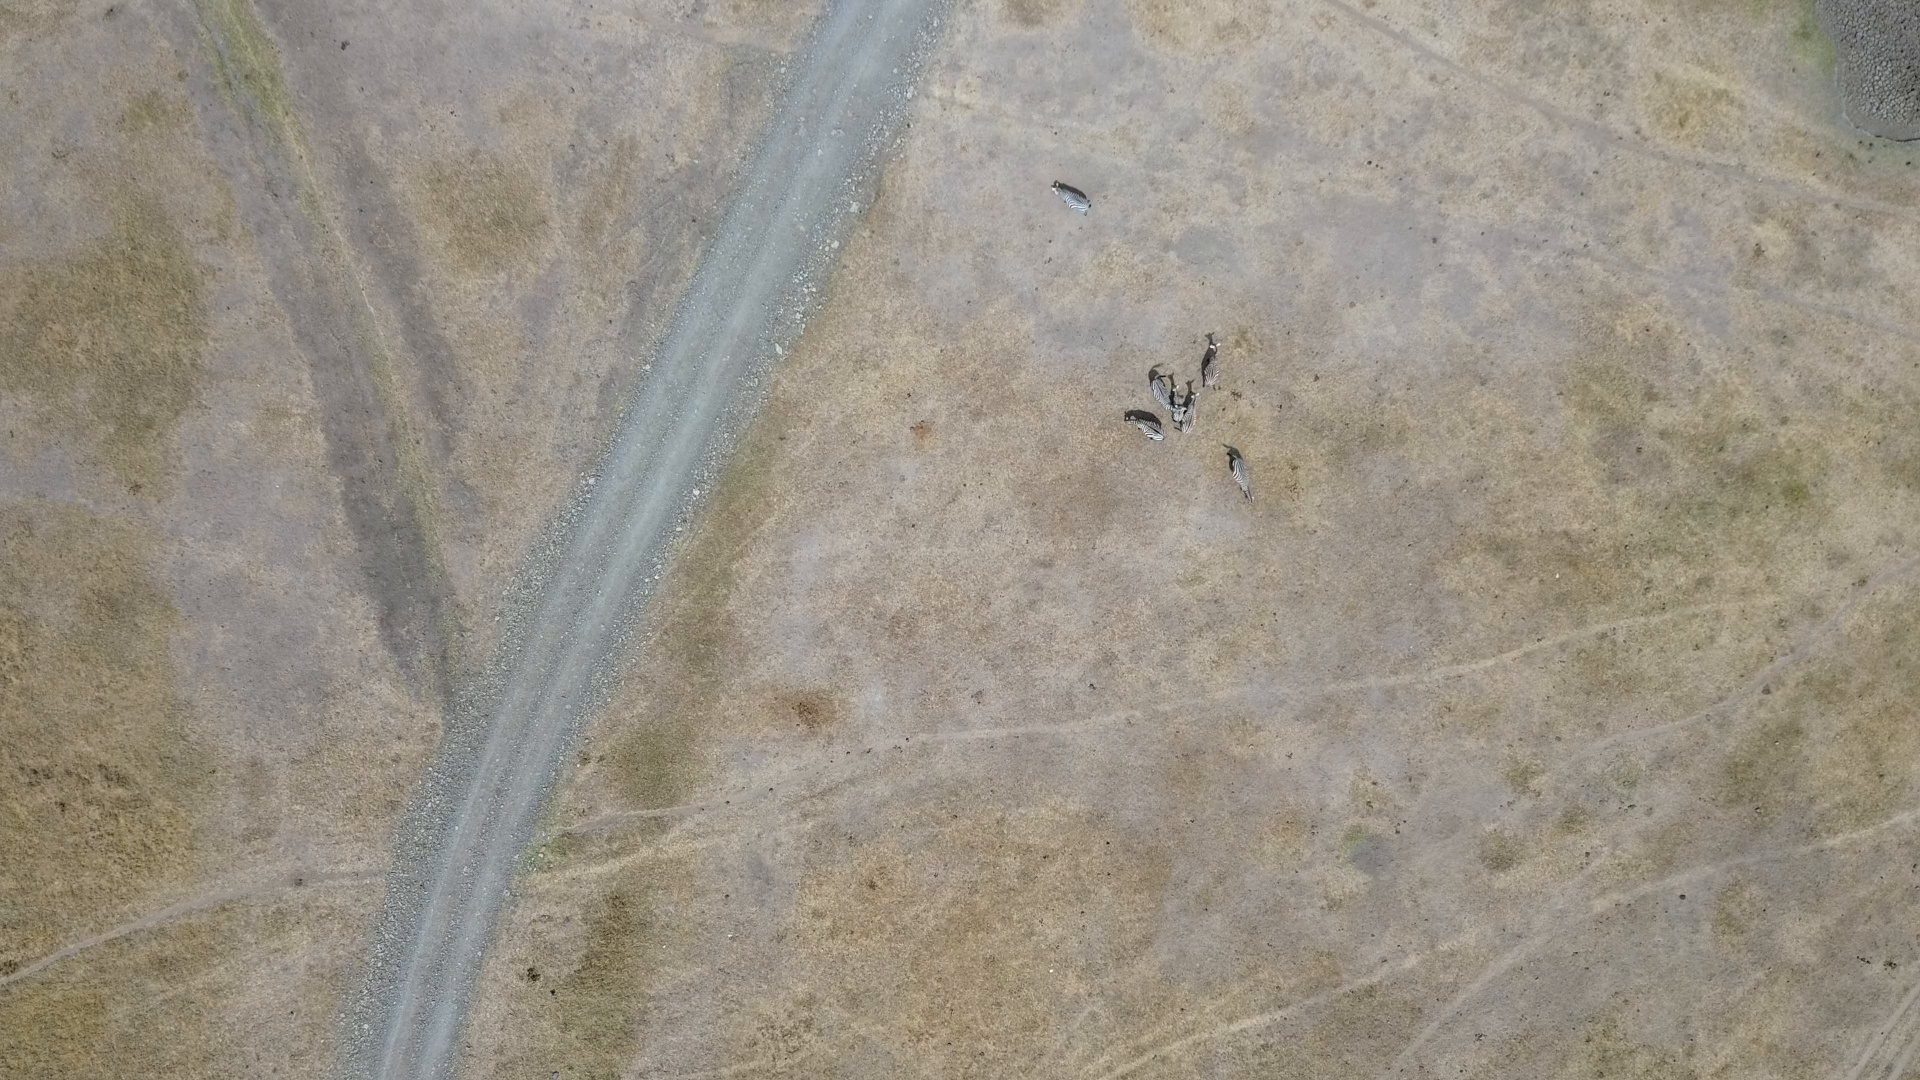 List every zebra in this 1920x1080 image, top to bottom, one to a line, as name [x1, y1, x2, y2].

zebra [1051, 182, 1090, 213]
zebra [1203, 342, 1221, 385]
zebra [1151, 373, 1180, 413]
zebra [1172, 385, 1184, 421]
zebra [1181, 393, 1200, 433]
zebra [1127, 418, 1165, 441]
zebra [1232, 456, 1253, 503]